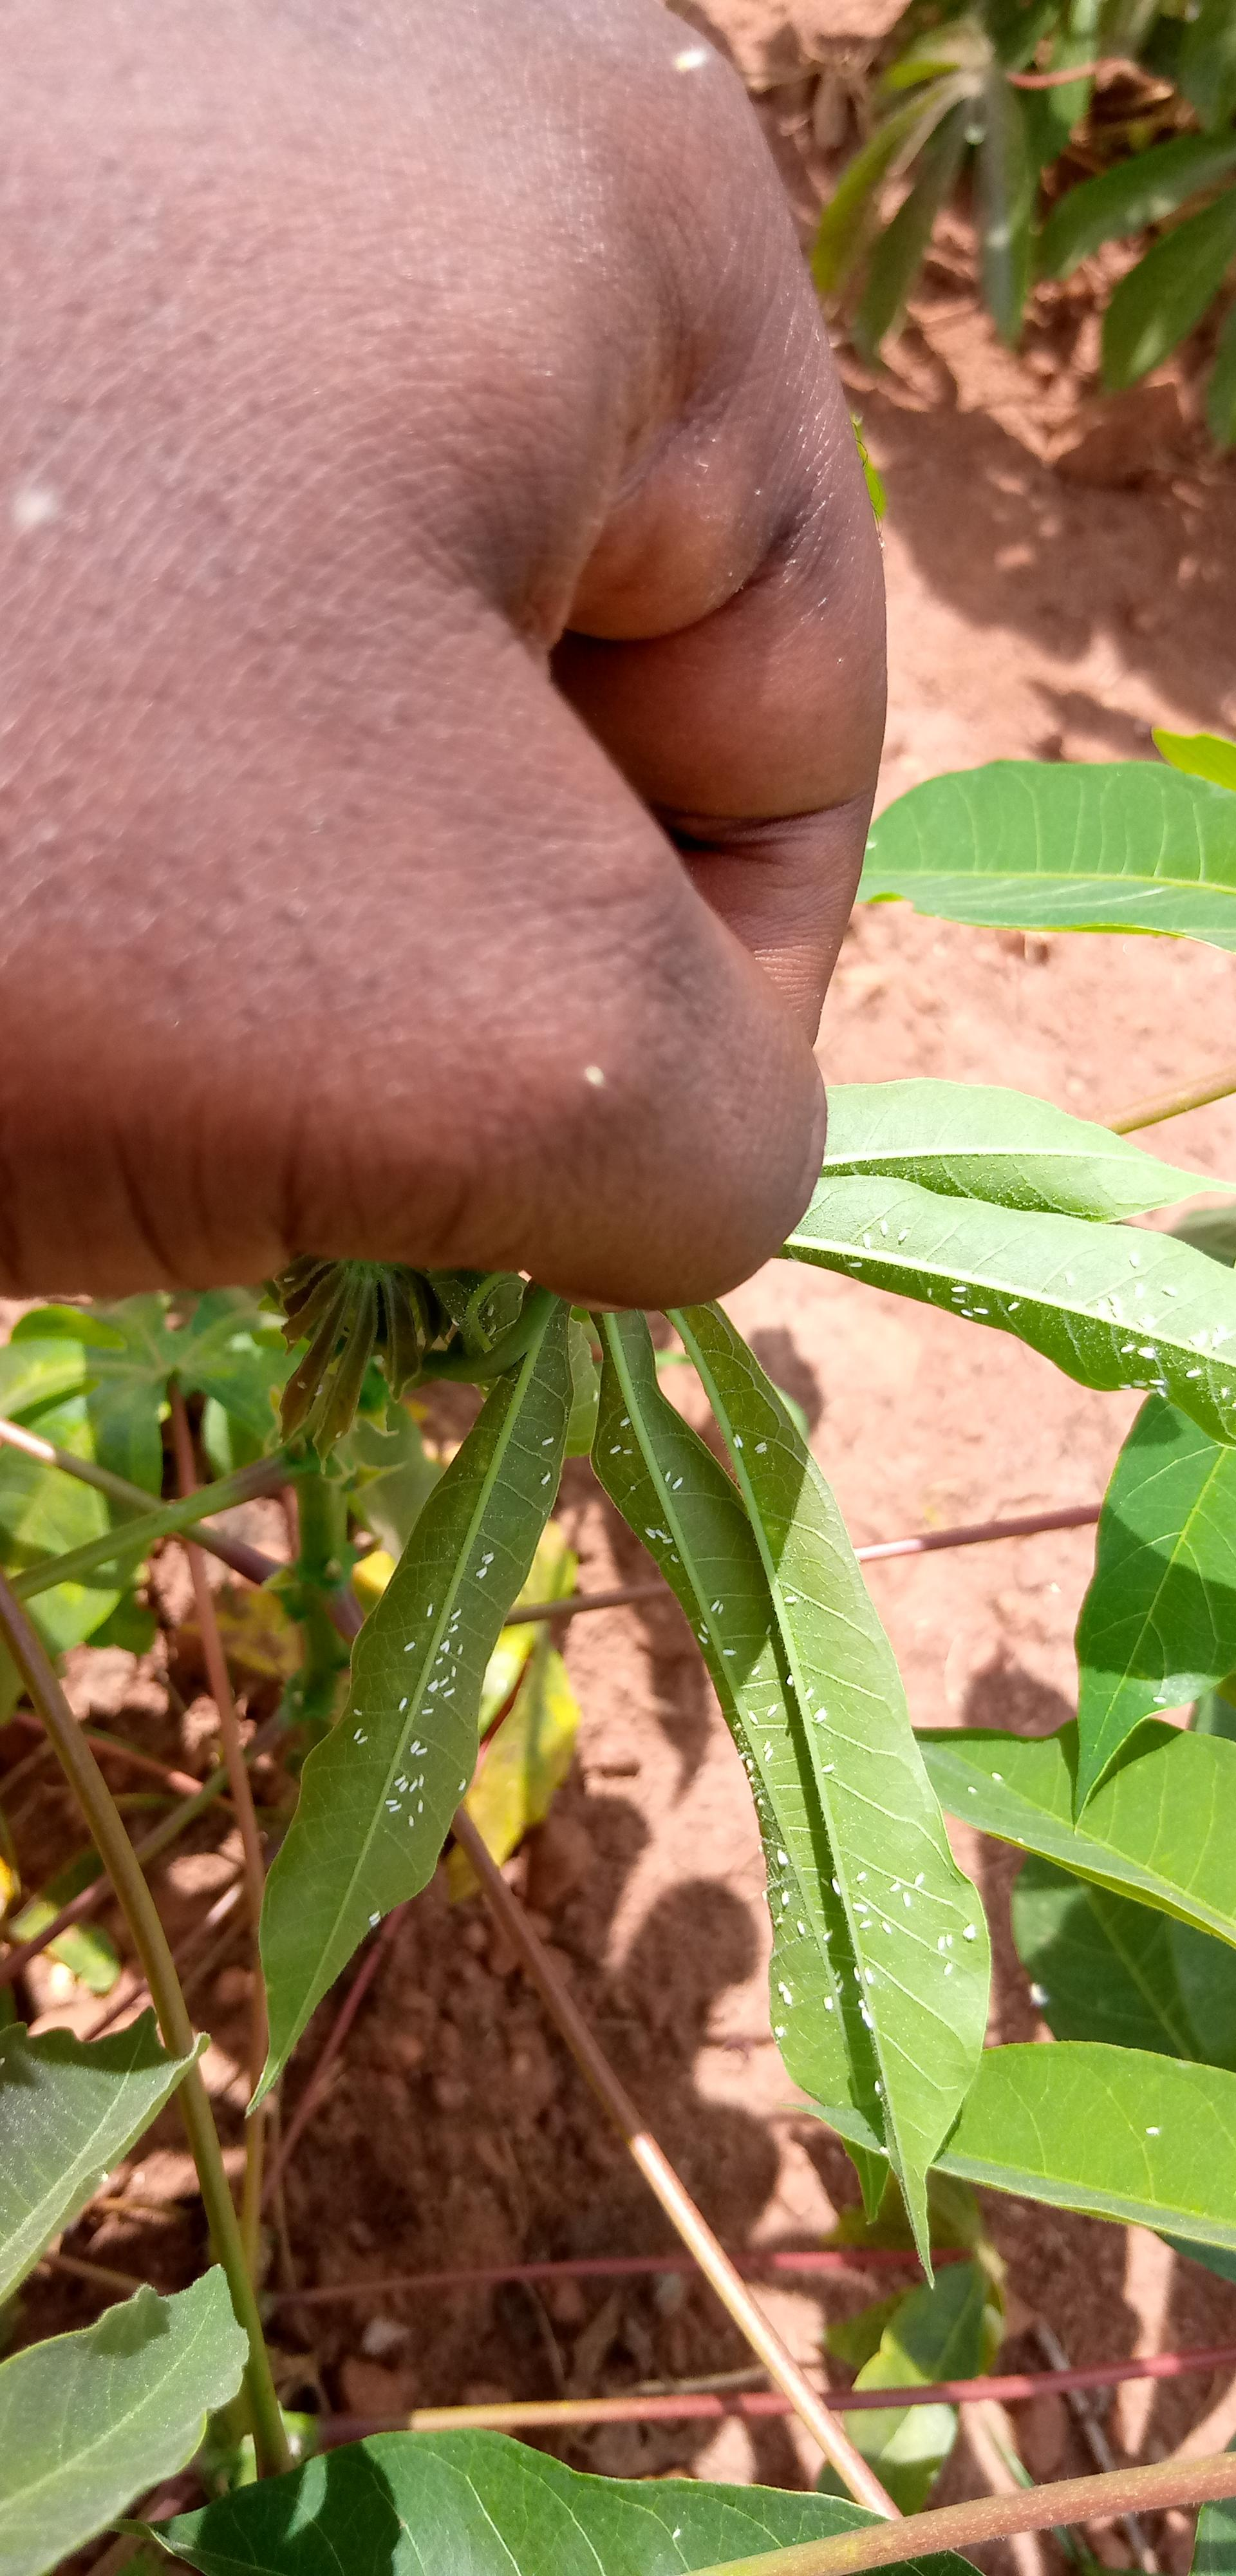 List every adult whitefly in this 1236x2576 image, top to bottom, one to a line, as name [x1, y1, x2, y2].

whitefly [878, 1217, 890, 1237]
whitefly [896, 1227, 910, 1244]
whitefly [862, 1230, 872, 1251]
whitefly [844, 1259, 863, 1269]
whitefly [1062, 1269, 1076, 1288]
whitefly [1160, 1283, 1179, 1298]
whitefly [948, 1285, 968, 1294]
whitefly [950, 1295, 966, 1305]
whitefly [1006, 1300, 1022, 1313]
whitefly [973, 1305, 990, 1316]
whitefly [959, 1308, 974, 1318]
whitefly [1117, 1341, 1134, 1355]
whitefly [1139, 1347, 1155, 1353]
whitefly [1136, 1350, 1154, 1360]
whitefly [1183, 1365, 1203, 1379]
whitefly [1148, 1376, 1165, 1386]
whitefly [1132, 1378, 1148, 1388]
whitefly [1116, 1381, 1132, 1390]
whitefly [1218, 1385, 1231, 1399]
whitefly [1156, 1385, 1168, 1399]
whitefly [591, 1387, 599, 1404]
whitefly [618, 1415, 633, 1429]
whitefly [735, 1434, 744, 1449]
whitefly [539, 1434, 556, 1448]
whitefly [731, 1435, 740, 1450]
whitefly [754, 1441, 768, 1451]
whitefly [608, 1444, 622, 1455]
whitefly [756, 1446, 768, 1456]
whitefly [623, 1448, 634, 1456]
whitefly [538, 1468, 553, 1488]
whitefly [662, 1470, 673, 1483]
whitefly [671, 1476, 685, 1492]
whitefly [644, 1526, 657, 1540]
whitefly [655, 1528, 668, 1539]
whitefly [661, 1537, 675, 1545]
whitefly [481, 1552, 494, 1562]
whitefly [669, 1553, 681, 1565]
whitefly [484, 1555, 496, 1566]
whitefly [475, 1566, 487, 1577]
whitefly [479, 1566, 488, 1582]
whitefly [782, 1594, 800, 1605]
whitefly [425, 1600, 435, 1618]
whitefly [449, 1607, 464, 1621]
whitefly [762, 1620, 775, 1636]
whitefly [698, 1621, 713, 1636]
whitefly [447, 1623, 462, 1634]
whitefly [696, 1631, 710, 1646]
whitefly [438, 1637, 451, 1651]
whitefly [402, 1640, 418, 1653]
whitefly [444, 1642, 450, 1654]
whitefly [455, 1642, 465, 1656]
whitefly [720, 1646, 739, 1658]
whitefly [434, 1656, 445, 1666]
whitefly [449, 1664, 459, 1678]
whitefly [749, 1665, 763, 1679]
whitefly [784, 1674, 797, 1687]
whitefly [439, 1676, 451, 1689]
whitefly [426, 1678, 441, 1693]
whitefly [441, 1685, 456, 1700]
whitefly [804, 1687, 816, 1701]
whitefly [395, 1694, 409, 1712]
whitefly [1149, 1694, 1169, 1705]
whitefly [765, 1701, 780, 1719]
whitefly [420, 1705, 436, 1718]
whitefly [812, 1706, 827, 1719]
whitefly [352, 1707, 365, 1718]
whitefly [745, 1709, 760, 1727]
whitefly [816, 1713, 830, 1725]
whitefly [729, 1721, 744, 1733]
whitefly [351, 1727, 364, 1741]
whitefly [356, 1734, 370, 1746]
whitefly [763, 1738, 771, 1753]
whitefly [409, 1739, 422, 1756]
whitefly [415, 1746, 428, 1757]
whitefly [763, 1748, 774, 1763]
whitefly [736, 1751, 747, 1760]
whitefly [744, 1757, 757, 1772]
whitefly [821, 1762, 837, 1776]
whitefly [989, 1770, 1004, 1783]
whitefly [418, 1772, 425, 1789]
whitefly [745, 1774, 757, 1785]
whitefly [393, 1774, 407, 1787]
whitefly [456, 1776, 468, 1793]
whitefly [408, 1777, 418, 1794]
whitefly [397, 1779, 410, 1793]
whitefly [966, 1783, 979, 1795]
whitefly [754, 1796, 767, 1808]
whitefly [383, 1797, 399, 1806]
whitefly [415, 1797, 426, 1814]
whitefly [388, 1803, 404, 1815]
whitefly [406, 1813, 417, 1828]
whitefly [775, 1848, 792, 1867]
whitefly [853, 1868, 869, 1883]
whitefly [912, 1870, 927, 1888]
whitefly [830, 1875, 844, 1896]
whitefly [887, 1880, 904, 1894]
whitefly [780, 1888, 791, 1906]
whitefly [901, 1889, 913, 1909]
whitefly [851, 1900, 870, 1914]
whitefly [368, 1909, 380, 1922]
whitefly [774, 1914, 787, 1925]
whitefly [370, 1915, 382, 1926]
whitefly [794, 1917, 809, 1936]
whitefly [855, 1918, 875, 1931]
whitefly [880, 1918, 894, 1937]
whitefly [962, 1922, 976, 1937]
whitefly [820, 1926, 838, 1943]
whitefly [966, 1931, 977, 1941]
whitefly [944, 1932, 955, 1947]
whitefly [936, 1933, 942, 1952]
whitefly [942, 1935, 946, 1952]
whitefly [942, 1960, 955, 1978]
whitefly [852, 1965, 864, 1982]
whitefly [863, 1965, 876, 1987]
whitefly [832, 1969, 841, 1981]
whitefly [835, 1978, 845, 1994]
whitefly [775, 1980, 787, 1986]
whitefly [1028, 1981, 1050, 2009]
whitefly [778, 1986, 789, 1993]
whitefly [787, 1988, 792, 2007]
whitefly [782, 1989, 787, 2006]
whitefly [823, 1995, 829, 2010]
whitefly [828, 1995, 835, 2011]
whitefly [857, 1998, 868, 2008]
whitefly [860, 2007, 871, 2018]
whitefly [864, 2016, 875, 2030]
whitefly [773, 2023, 779, 2037]
whitefly [779, 2025, 785, 2038]
whitefly [872, 2078, 883, 2095]
whitefly [1143, 2124, 1161, 2137]
whitefly [878, 2143, 888, 2155]